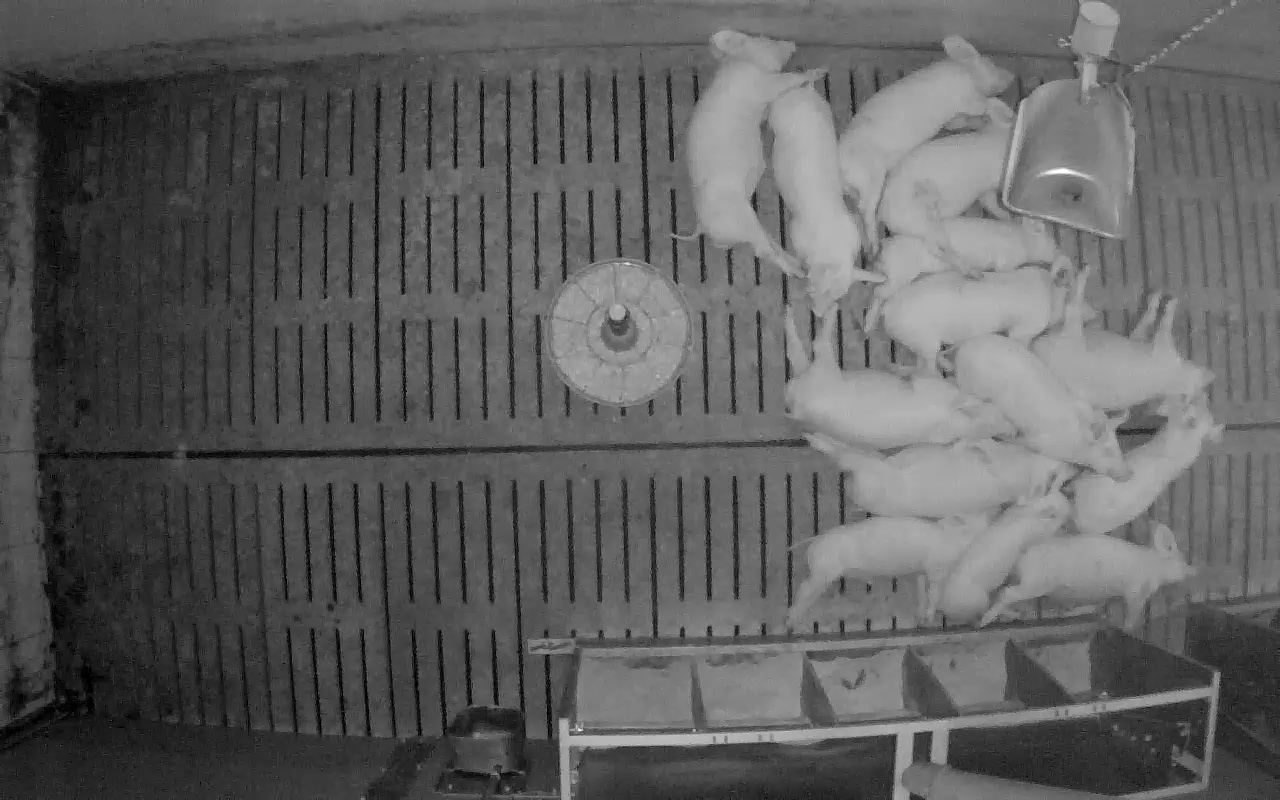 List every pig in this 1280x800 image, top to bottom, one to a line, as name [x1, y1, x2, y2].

pig [669, 29, 832, 277]
pig [840, 33, 1019, 266]
pig [768, 76, 887, 321]
pig [881, 97, 1018, 281]
pig [862, 214, 1069, 340]
pig [882, 256, 1098, 371]
pig [1029, 264, 1215, 417]
pig [780, 302, 1022, 454]
pig [942, 335, 1133, 482]
pig [1062, 393, 1226, 532]
pig [803, 431, 1081, 520]
pig [934, 482, 1072, 627]
pig [782, 506, 1006, 631]
pig [978, 523, 1200, 630]